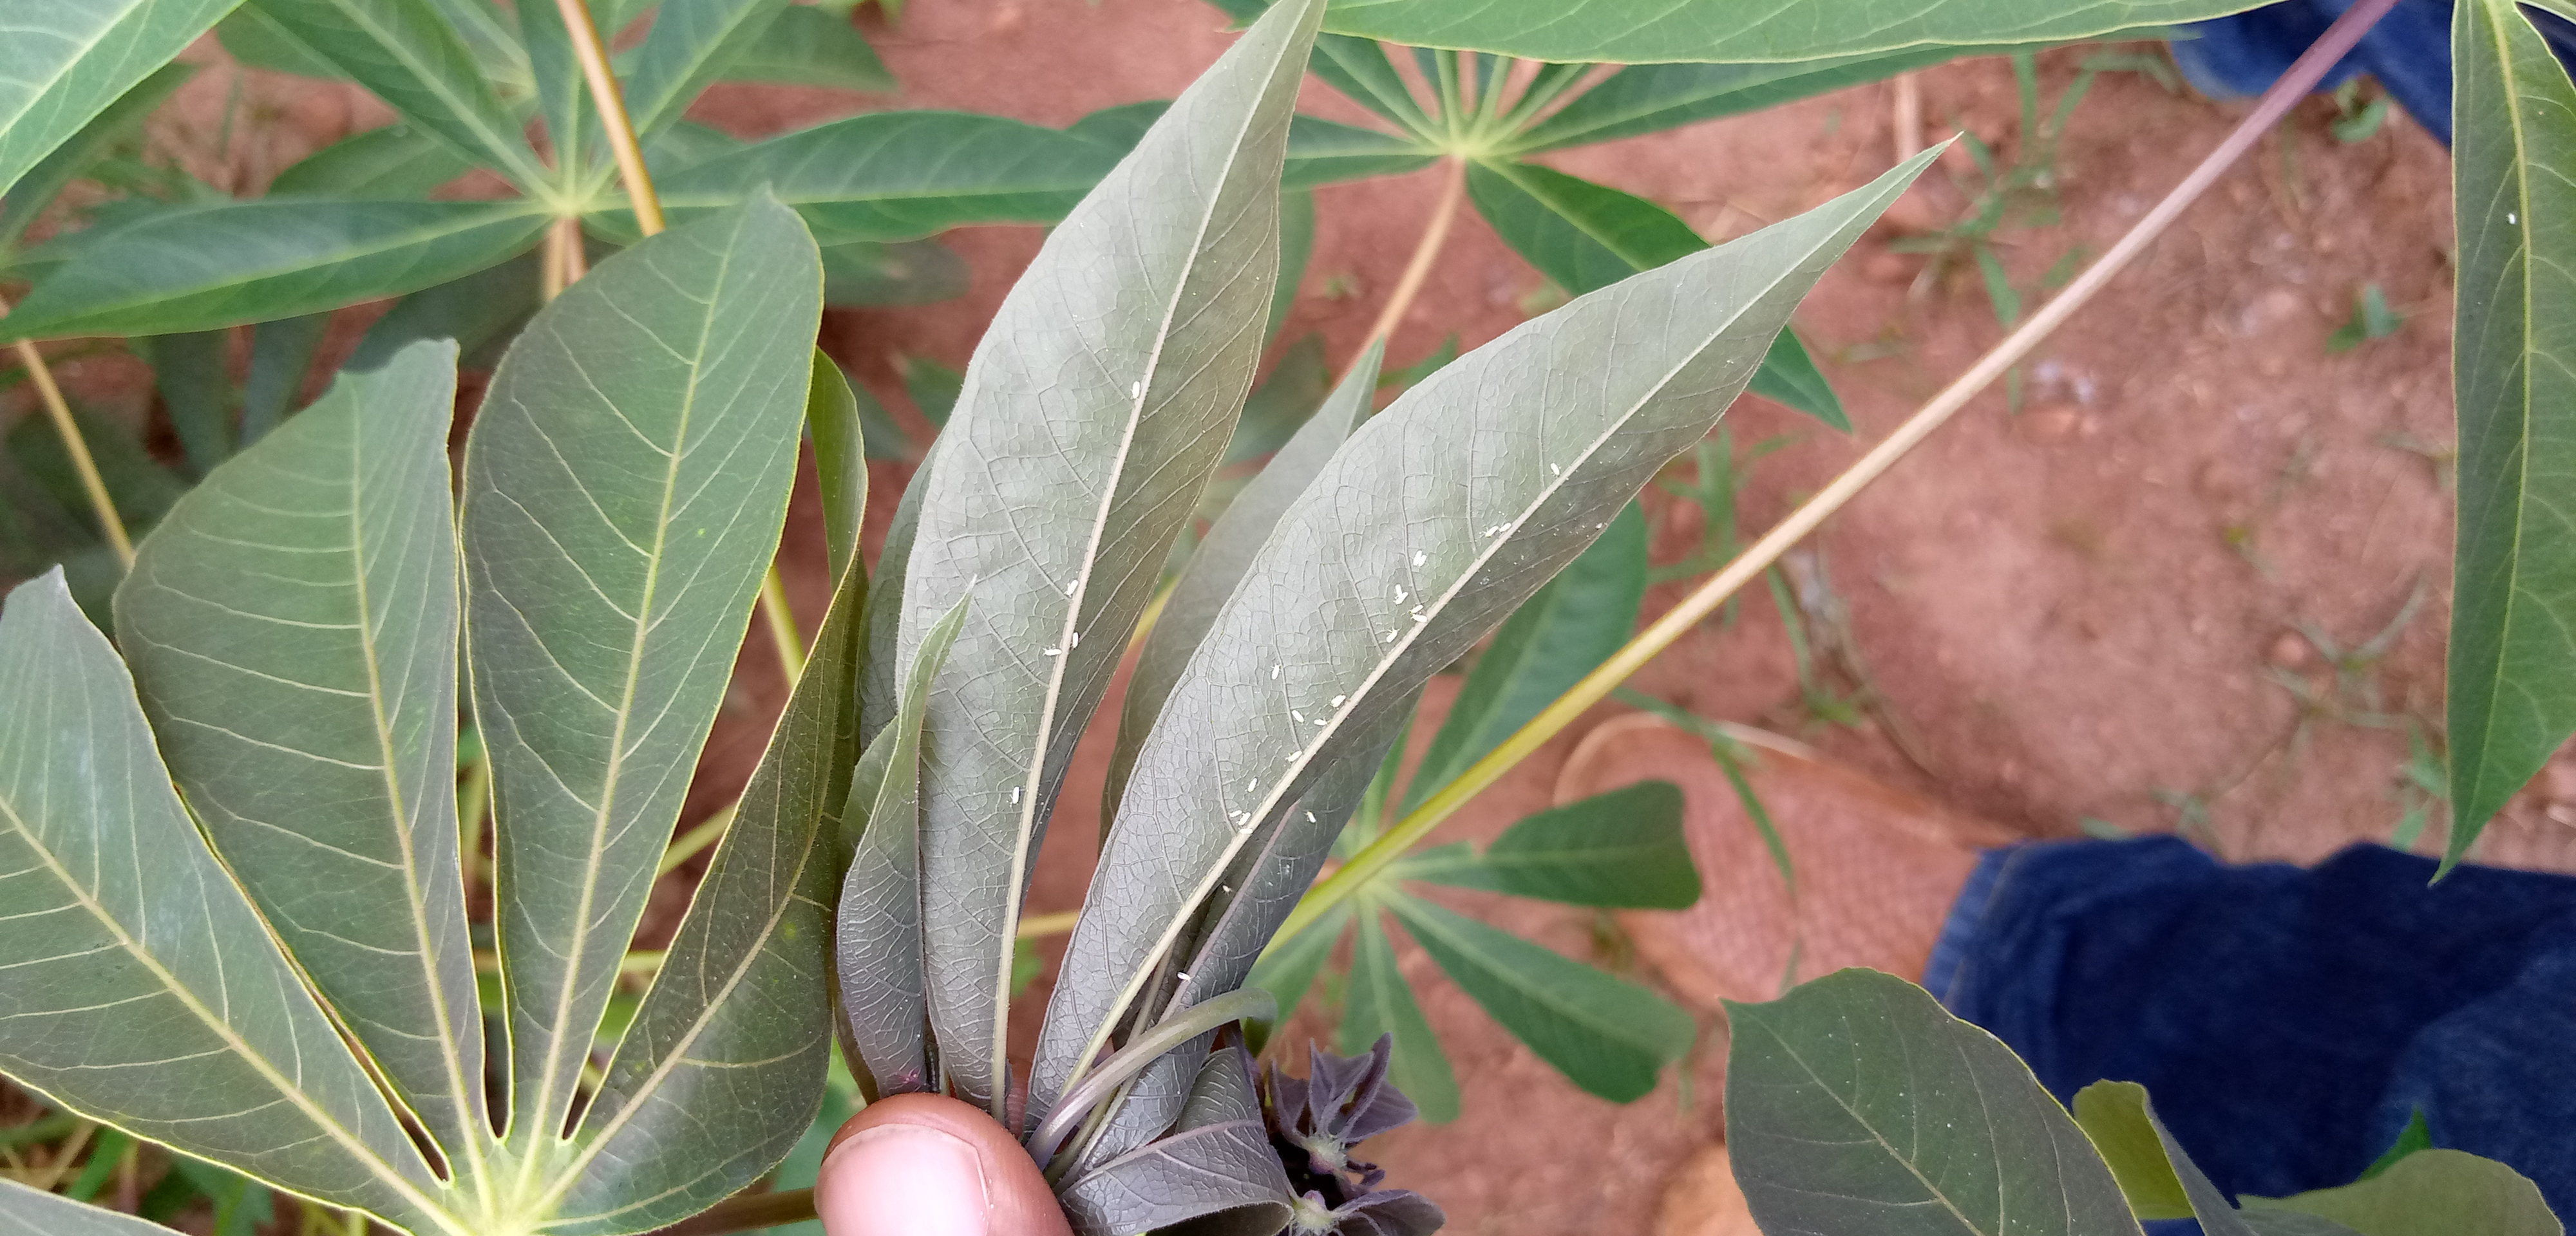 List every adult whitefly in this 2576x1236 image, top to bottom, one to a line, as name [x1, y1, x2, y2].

whitefly [1129, 376, 1143, 402]
whitefly [1546, 458, 1564, 478]
whitefly [1499, 520, 1514, 535]
whitefly [1484, 524, 1499, 539]
whitefly [1412, 548, 1423, 567]
whitefly [1418, 552, 1428, 568]
whitefly [1063, 576, 1081, 599]
whitefly [1394, 580, 1404, 597]
whitefly [1394, 590, 1409, 607]
whitefly [1409, 602, 1425, 614]
whitefly [1411, 612, 1430, 624]
whitefly [1385, 626, 1400, 644]
whitefly [1071, 630, 1081, 651]
whitefly [1041, 644, 1065, 658]
whitefly [1268, 661, 1283, 682]
whitefly [1329, 693, 1343, 704]
whitefly [1334, 693, 1345, 709]
whitefly [1289, 706, 1307, 726]
whitefly [1311, 716, 1331, 729]
whitefly [1287, 747, 1304, 763]
whitefly [1245, 774, 1260, 794]
whitefly [1009, 783, 1021, 806]
whitefly [1228, 808, 1244, 819]
whitefly [1303, 809, 1319, 826]
whitefly [1238, 810, 1252, 827]
whitefly [1236, 827, 1256, 836]
whitefly [1219, 881, 1235, 895]
whitefly [1175, 969, 1195, 985]